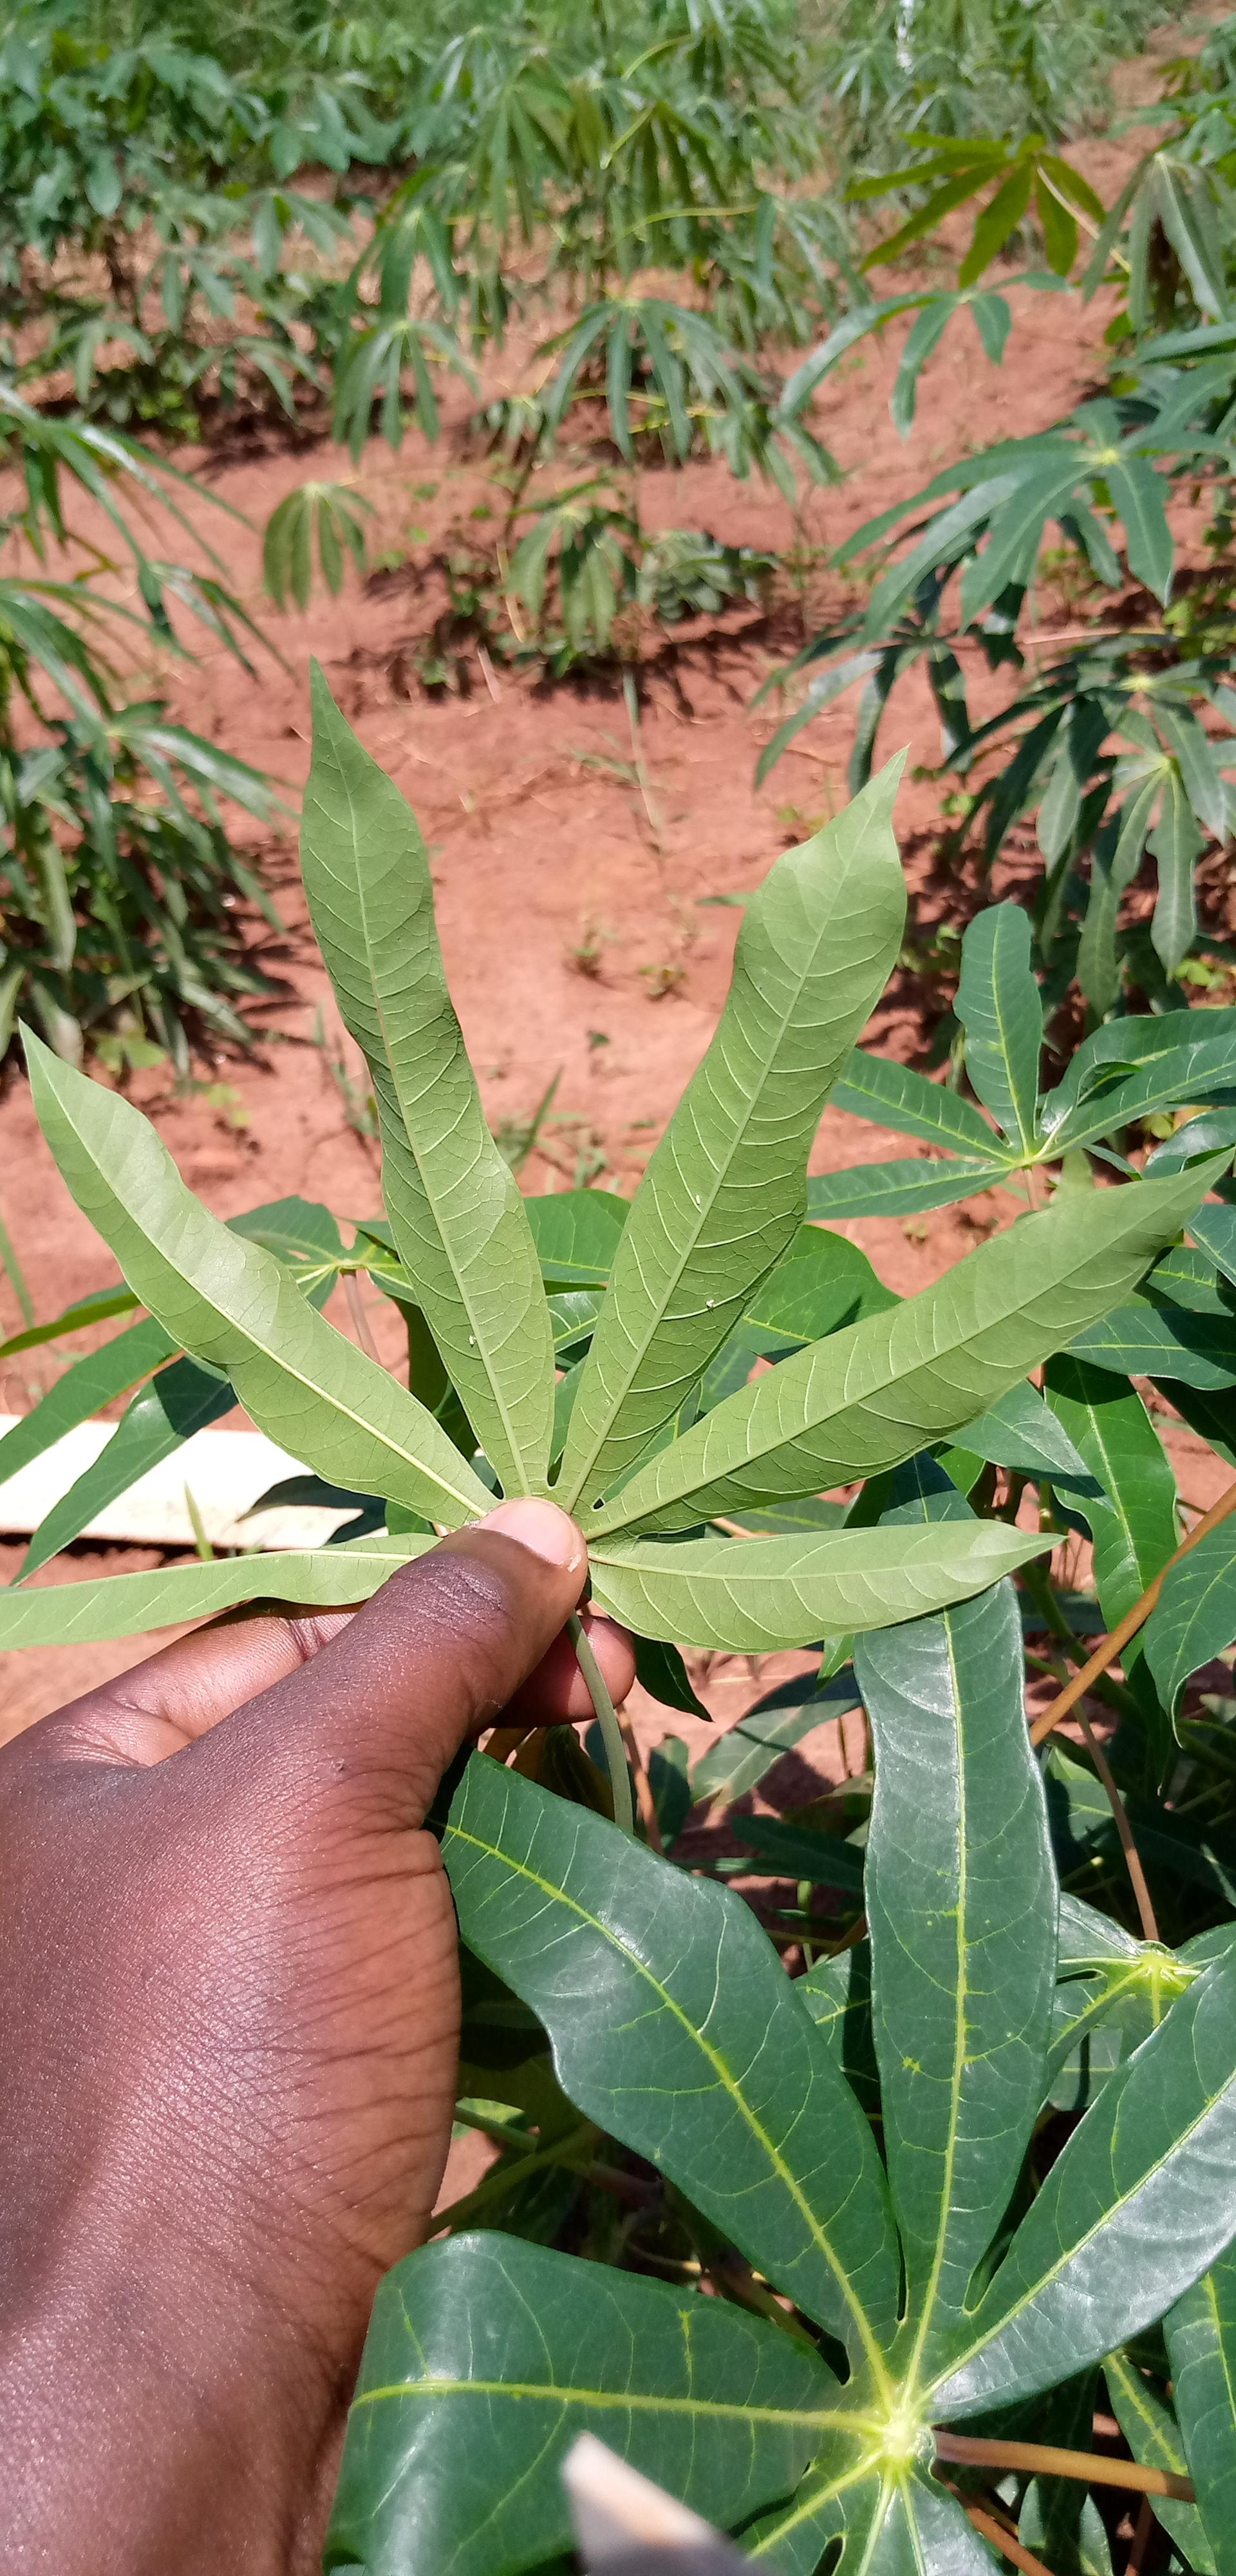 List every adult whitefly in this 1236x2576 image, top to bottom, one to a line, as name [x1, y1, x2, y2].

whitefly [692, 1191, 704, 1211]
whitefly [704, 1298, 717, 1311]
whitefly [465, 1332, 476, 1349]